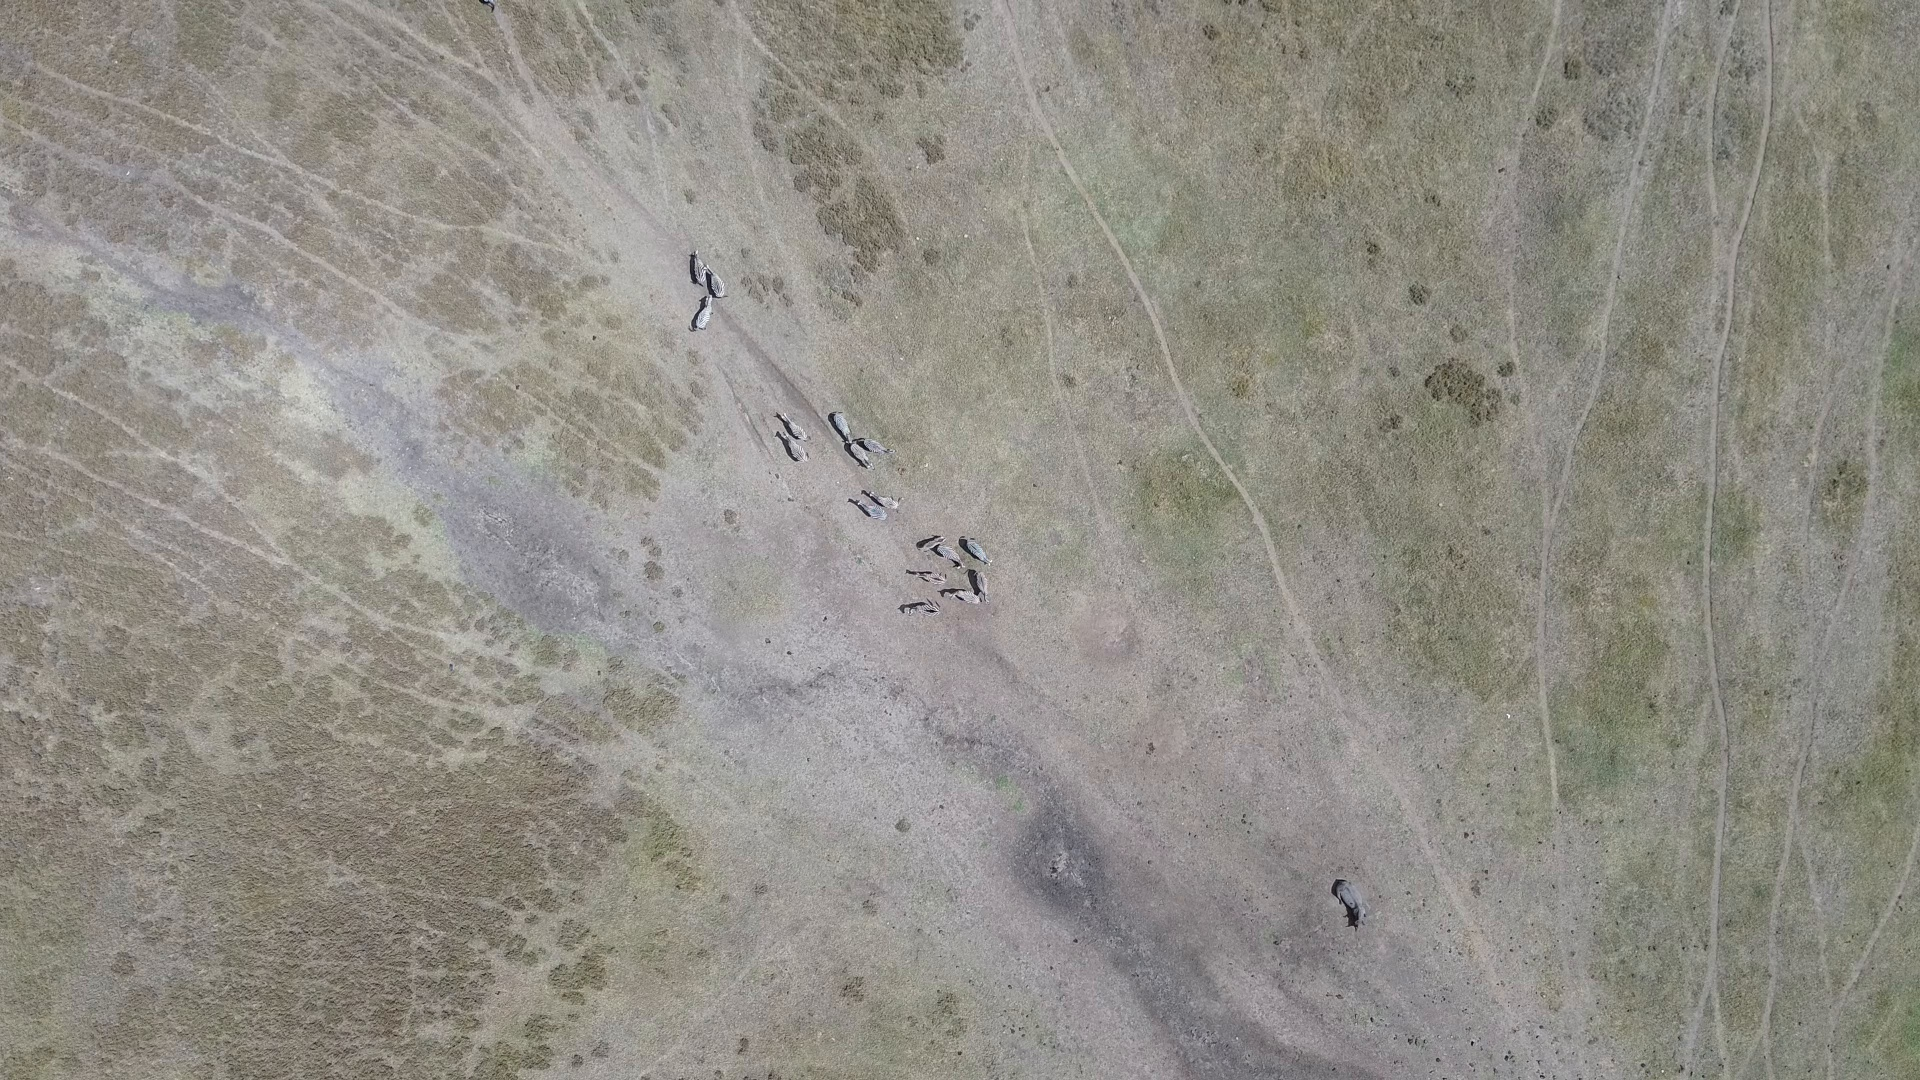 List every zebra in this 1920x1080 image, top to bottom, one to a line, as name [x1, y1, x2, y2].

zebra [691, 249, 707, 287]
zebra [708, 270, 724, 297]
zebra [689, 301, 713, 333]
zebra [830, 410, 853, 438]
zebra [779, 417, 807, 460]
zebra [844, 439, 872, 468]
zebra [852, 494, 886, 519]
zebra [962, 535, 987, 562]
zebra [933, 540, 959, 564]
zebra [973, 567, 988, 601]
zebra [949, 586, 984, 603]
zebra [939, 588, 976, 603]
zebra [900, 605, 939, 617]
zebra [1336, 882, 1368, 923]